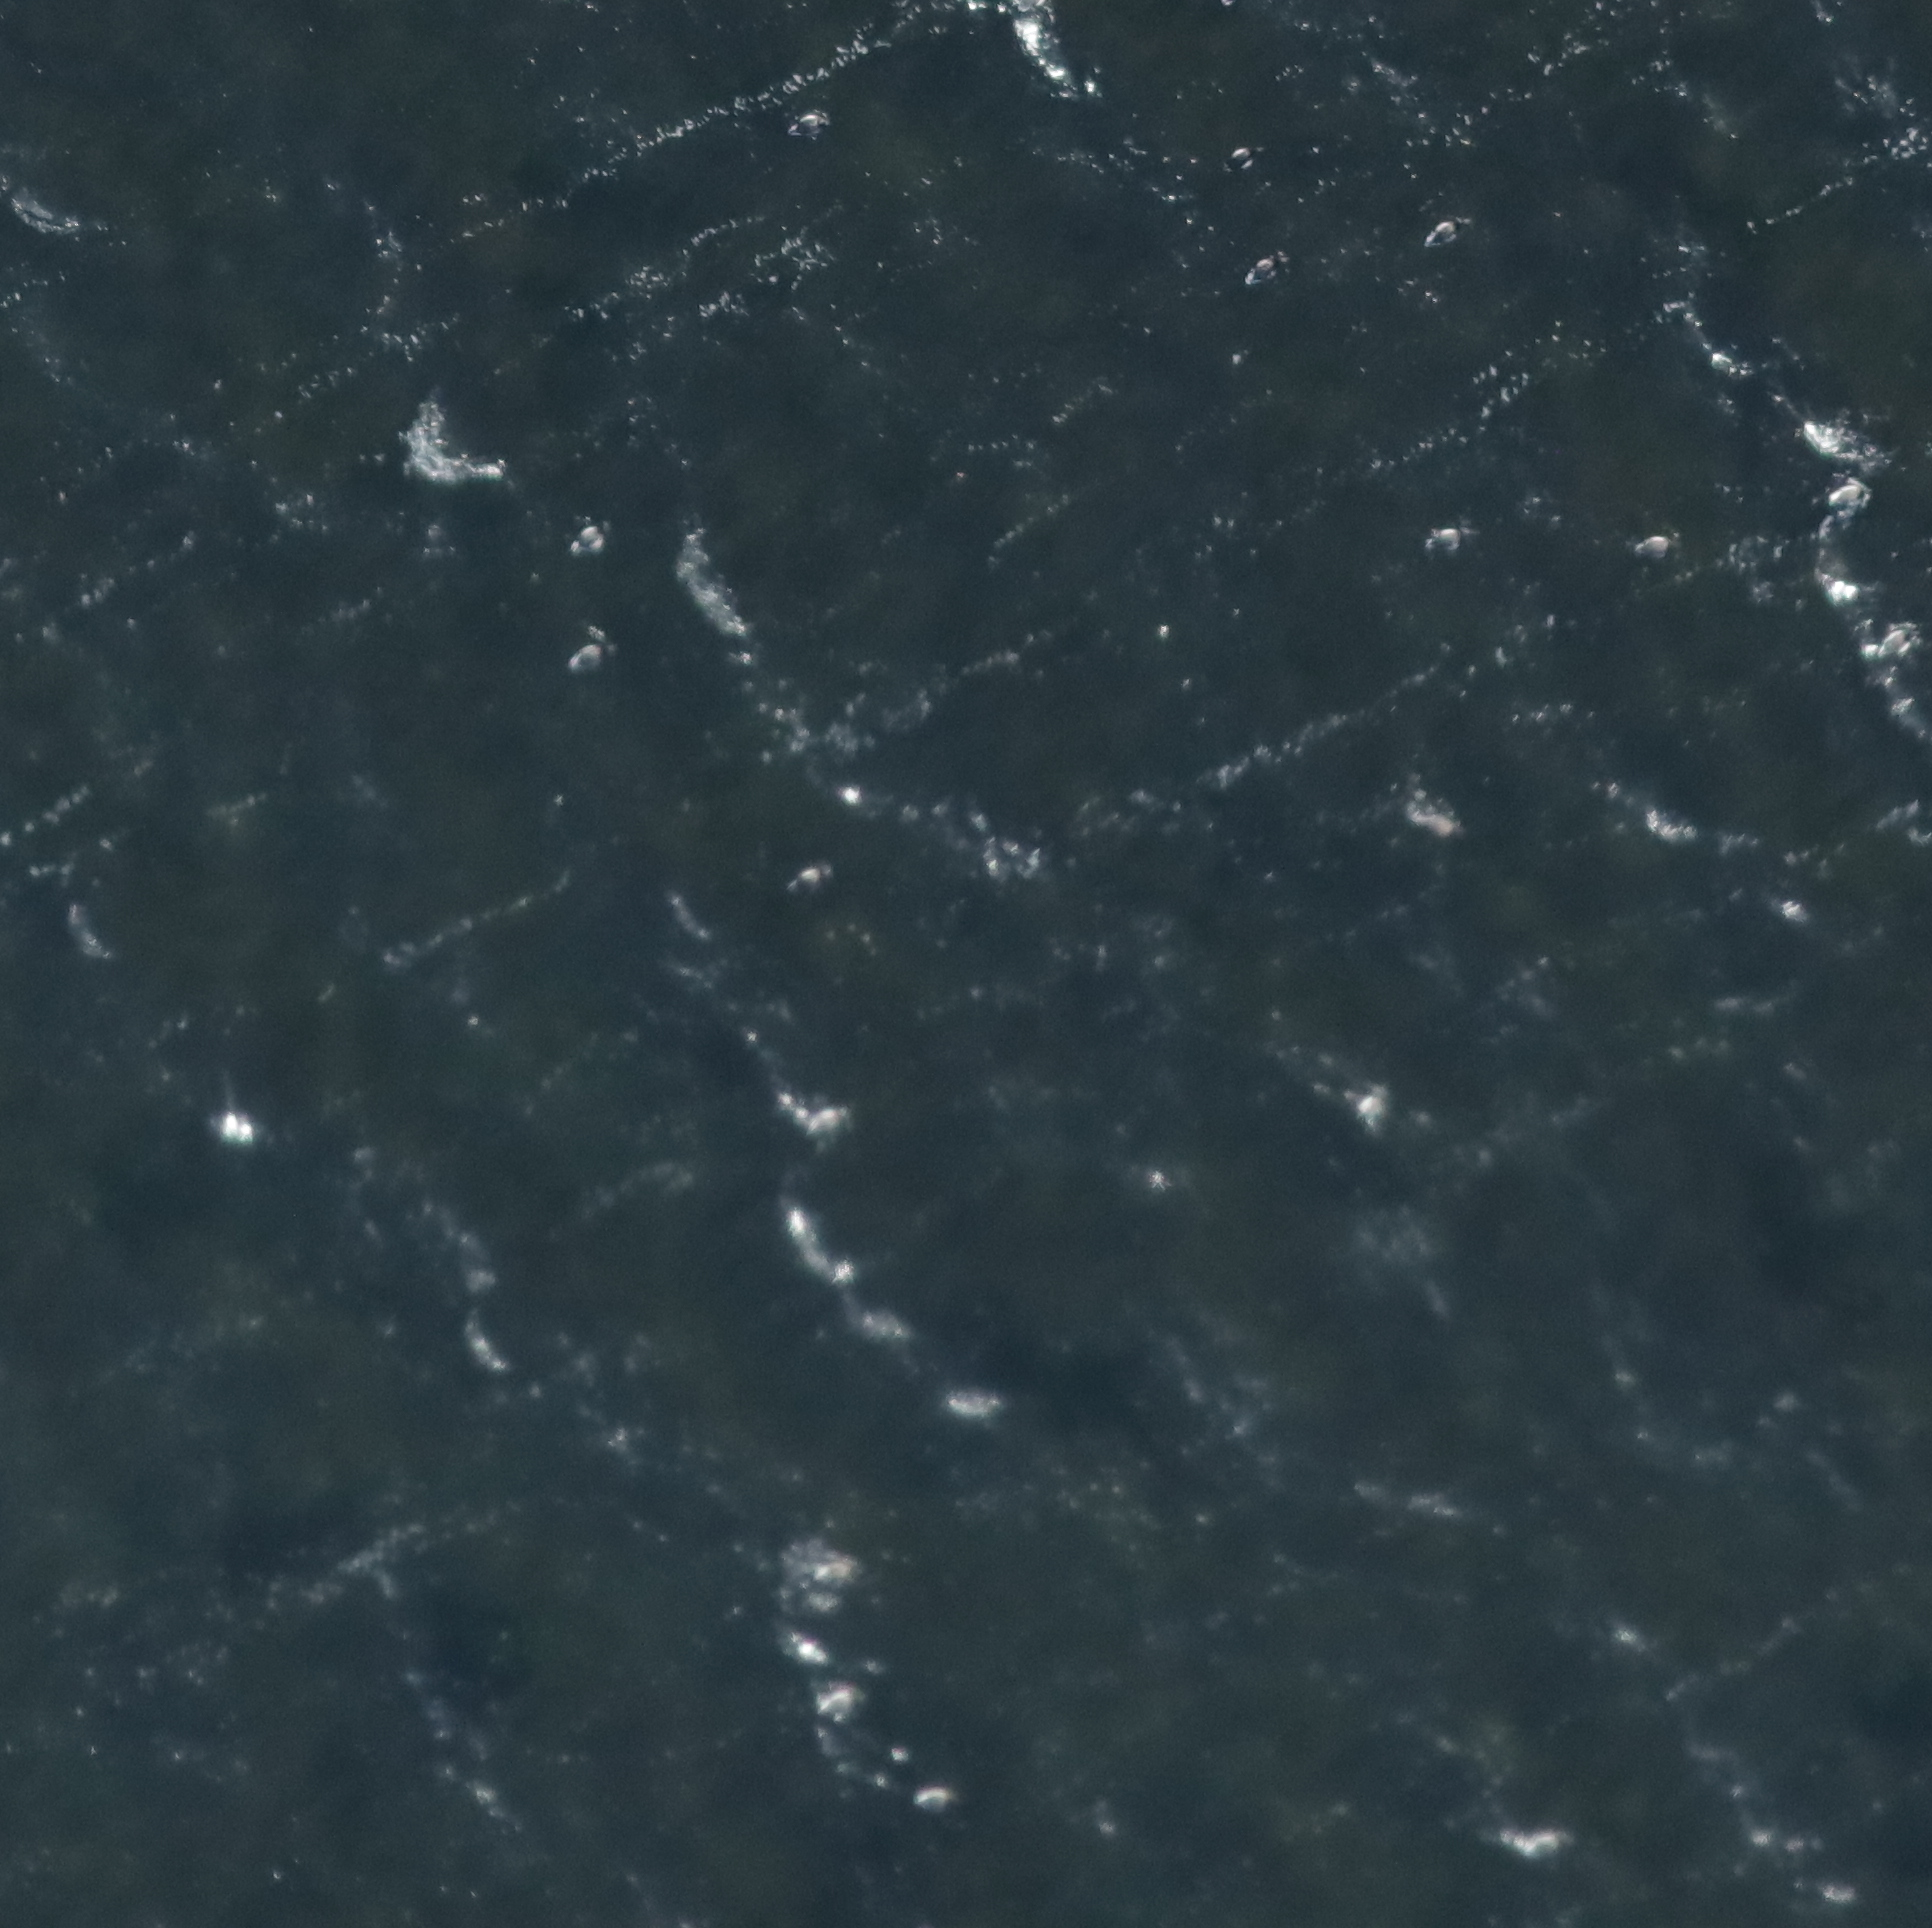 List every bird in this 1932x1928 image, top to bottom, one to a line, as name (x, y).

brant (811, 121)
brant (1243, 158)
brant (1444, 233)
brant (1267, 271)
brant (1851, 493)
brant (1447, 539)
brant (582, 540)
brant (1655, 548)
brant (1897, 645)
brant (585, 660)
brant (808, 884)
brant (823, 1120)
brant (842, 1700)
brant (934, 1804)